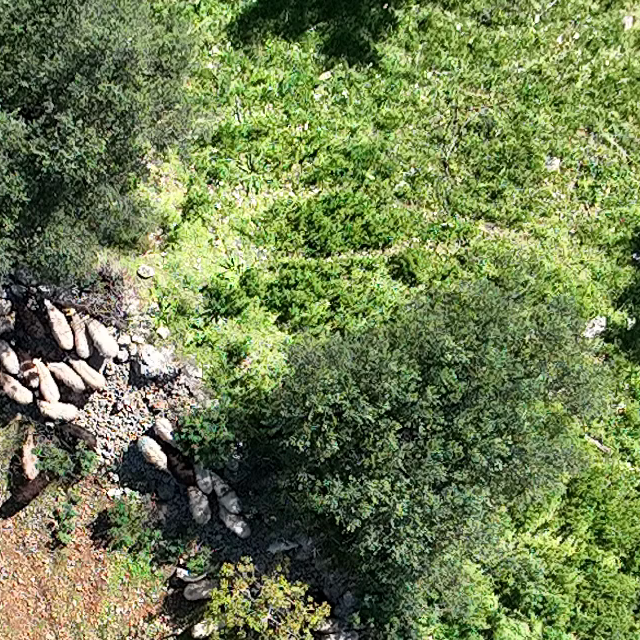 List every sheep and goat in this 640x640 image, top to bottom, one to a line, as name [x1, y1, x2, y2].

sheep [0, 299, 11, 322]
sheep [43, 299, 73, 349]
sheep [62, 308, 93, 357]
sheep [0, 312, 15, 337]
sheep [80, 313, 120, 359]
sheep [0, 338, 20, 373]
sheep [17, 350, 40, 388]
sheep [32, 357, 60, 402]
sheep [62, 357, 106, 390]
sheep [46, 362, 85, 394]
sheep [0, 373, 33, 405]
sheep [35, 400, 76, 422]
sheep [155, 416, 183, 451]
sheep [54, 422, 96, 447]
sheep [22, 424, 39, 480]
sheep [138, 434, 166, 472]
sheep [167, 444, 195, 485]
sheep [193, 464, 213, 495]
sheep [13, 468, 53, 506]
sheep [210, 471, 242, 514]
sheep [186, 486, 211, 525]
sheep [218, 505, 251, 538]
sheep [183, 579, 220, 601]
sheep [191, 616, 225, 639]
sheep [316, 619, 355, 631]
sheep [323, 631, 363, 639]